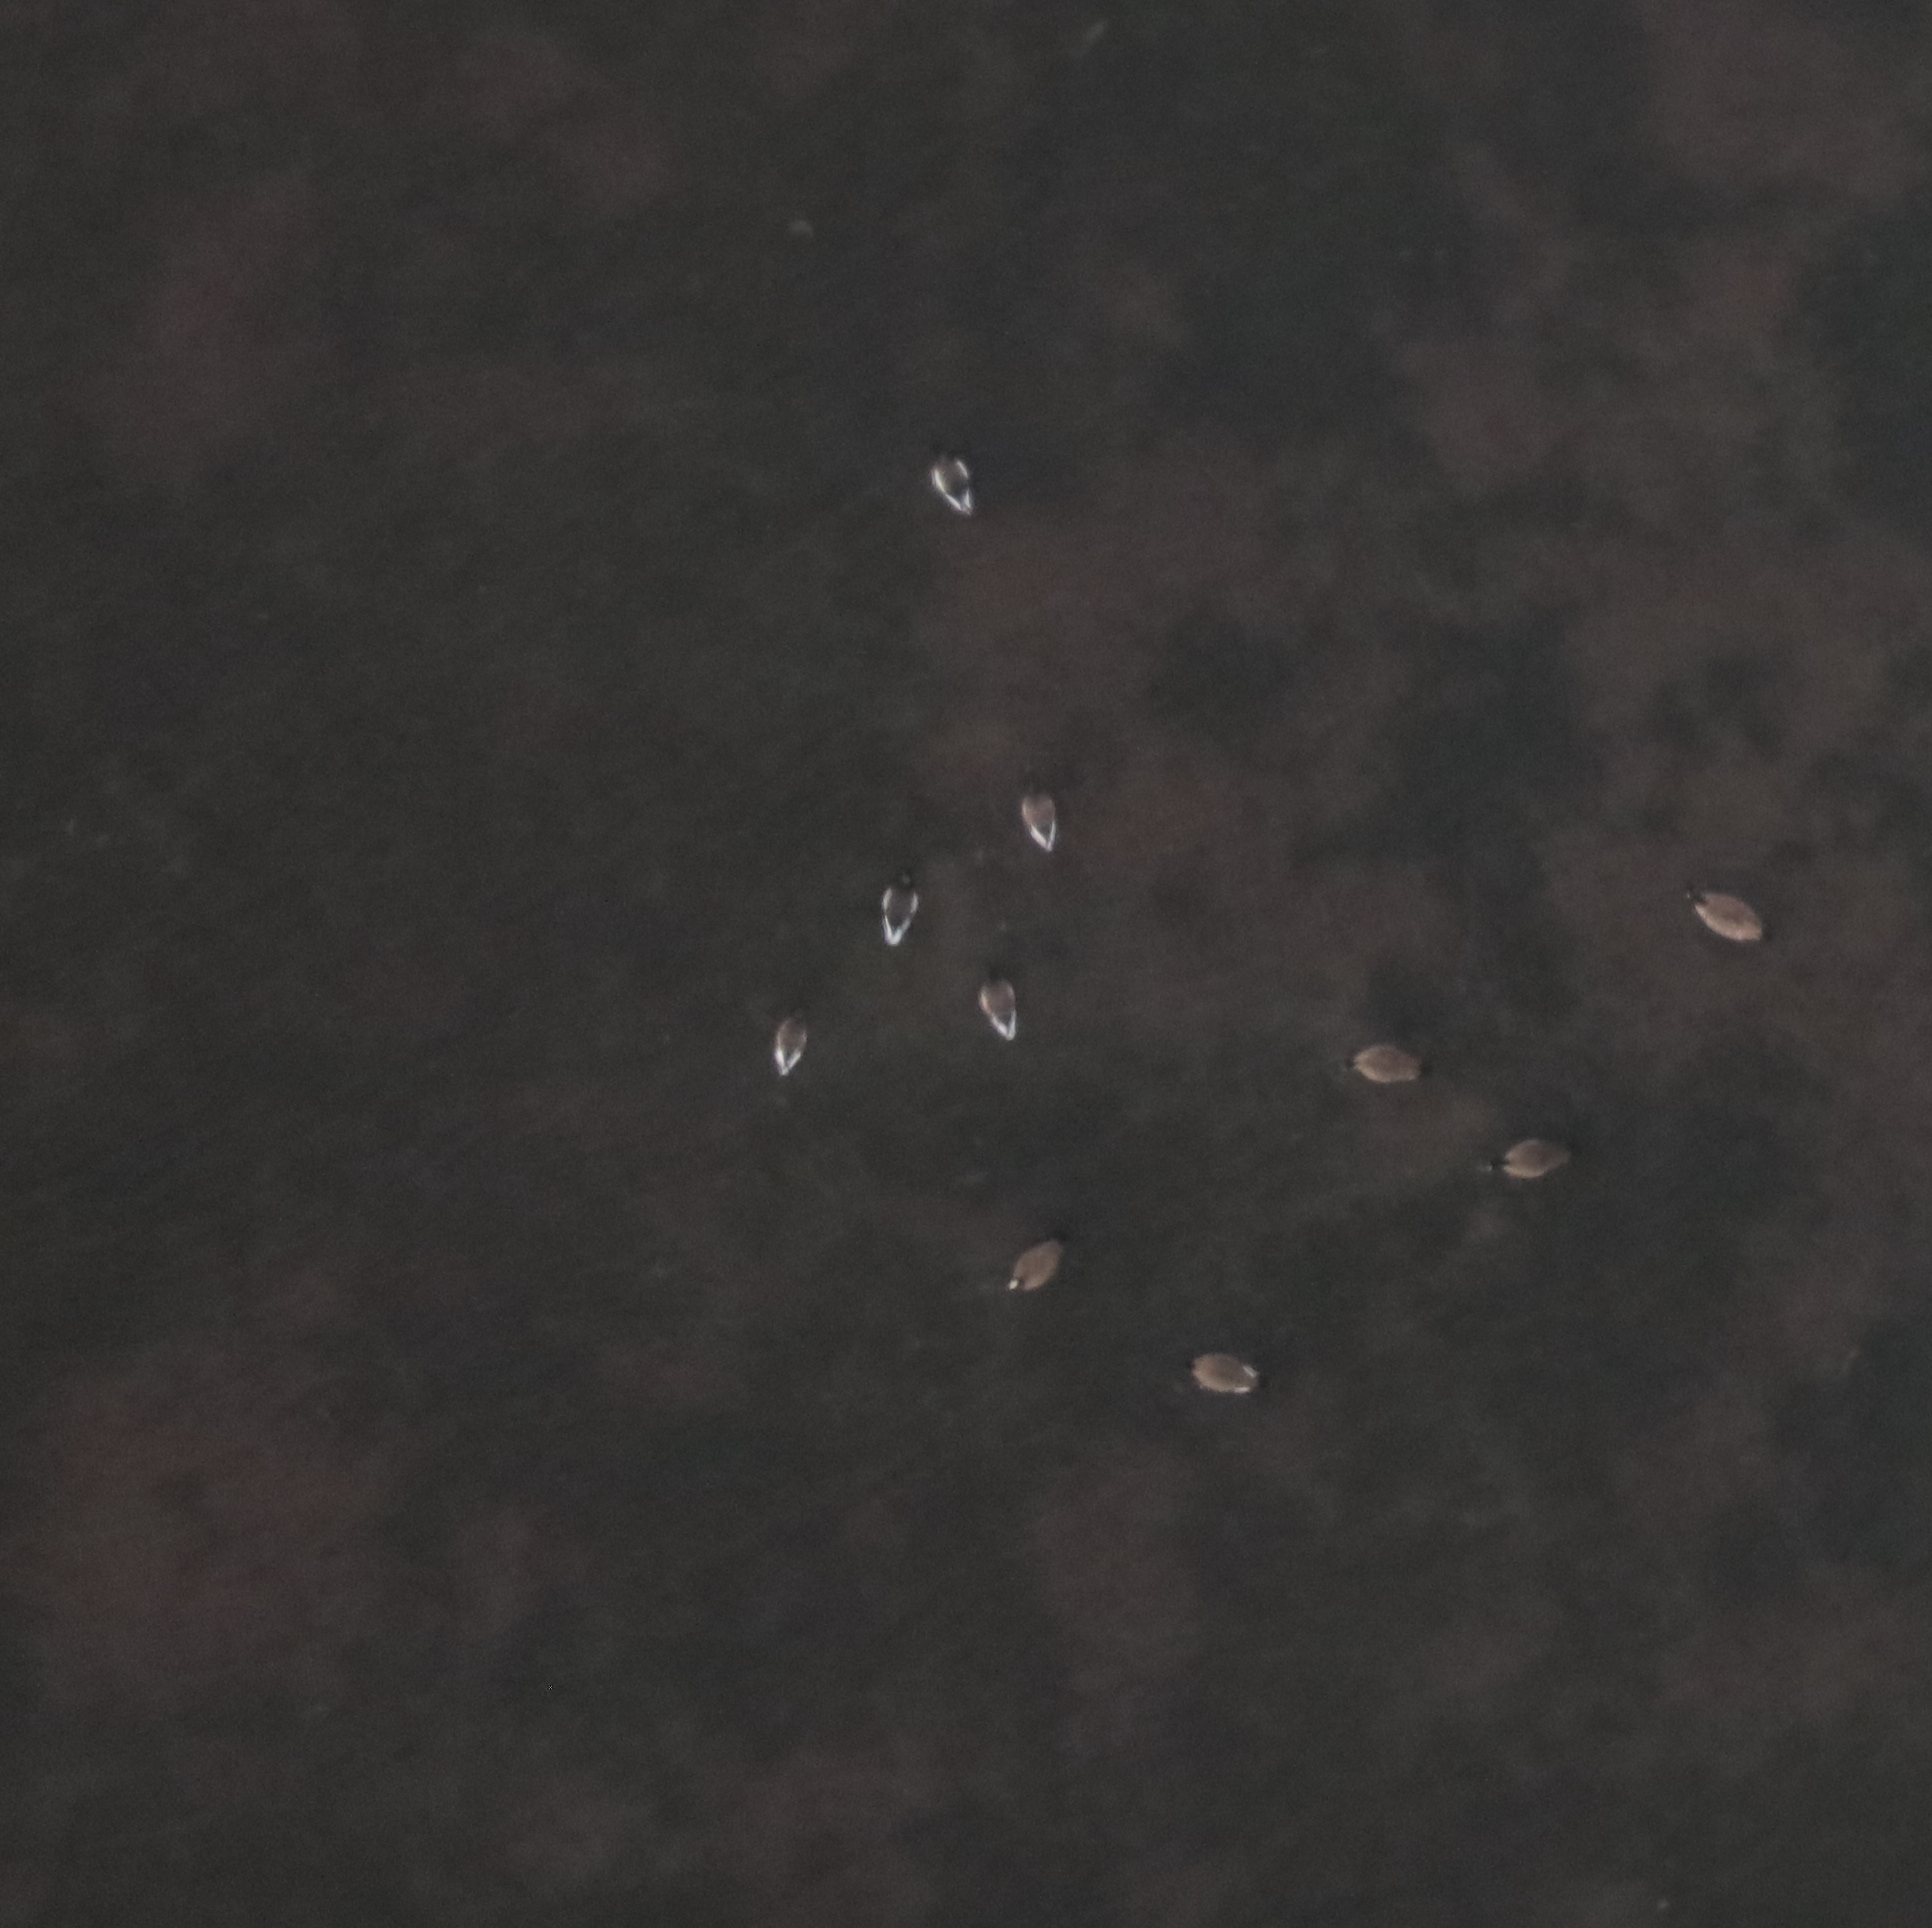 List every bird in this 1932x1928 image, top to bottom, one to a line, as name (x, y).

brant (952, 481)
brant (1039, 815)
brant (901, 908)
Canada goose (1731, 915)
brant (998, 1002)
brant (791, 1041)
Canada goose (1384, 1061)
Canada goose (1534, 1158)
Canada goose (1039, 1263)
Canada goose (1224, 1373)